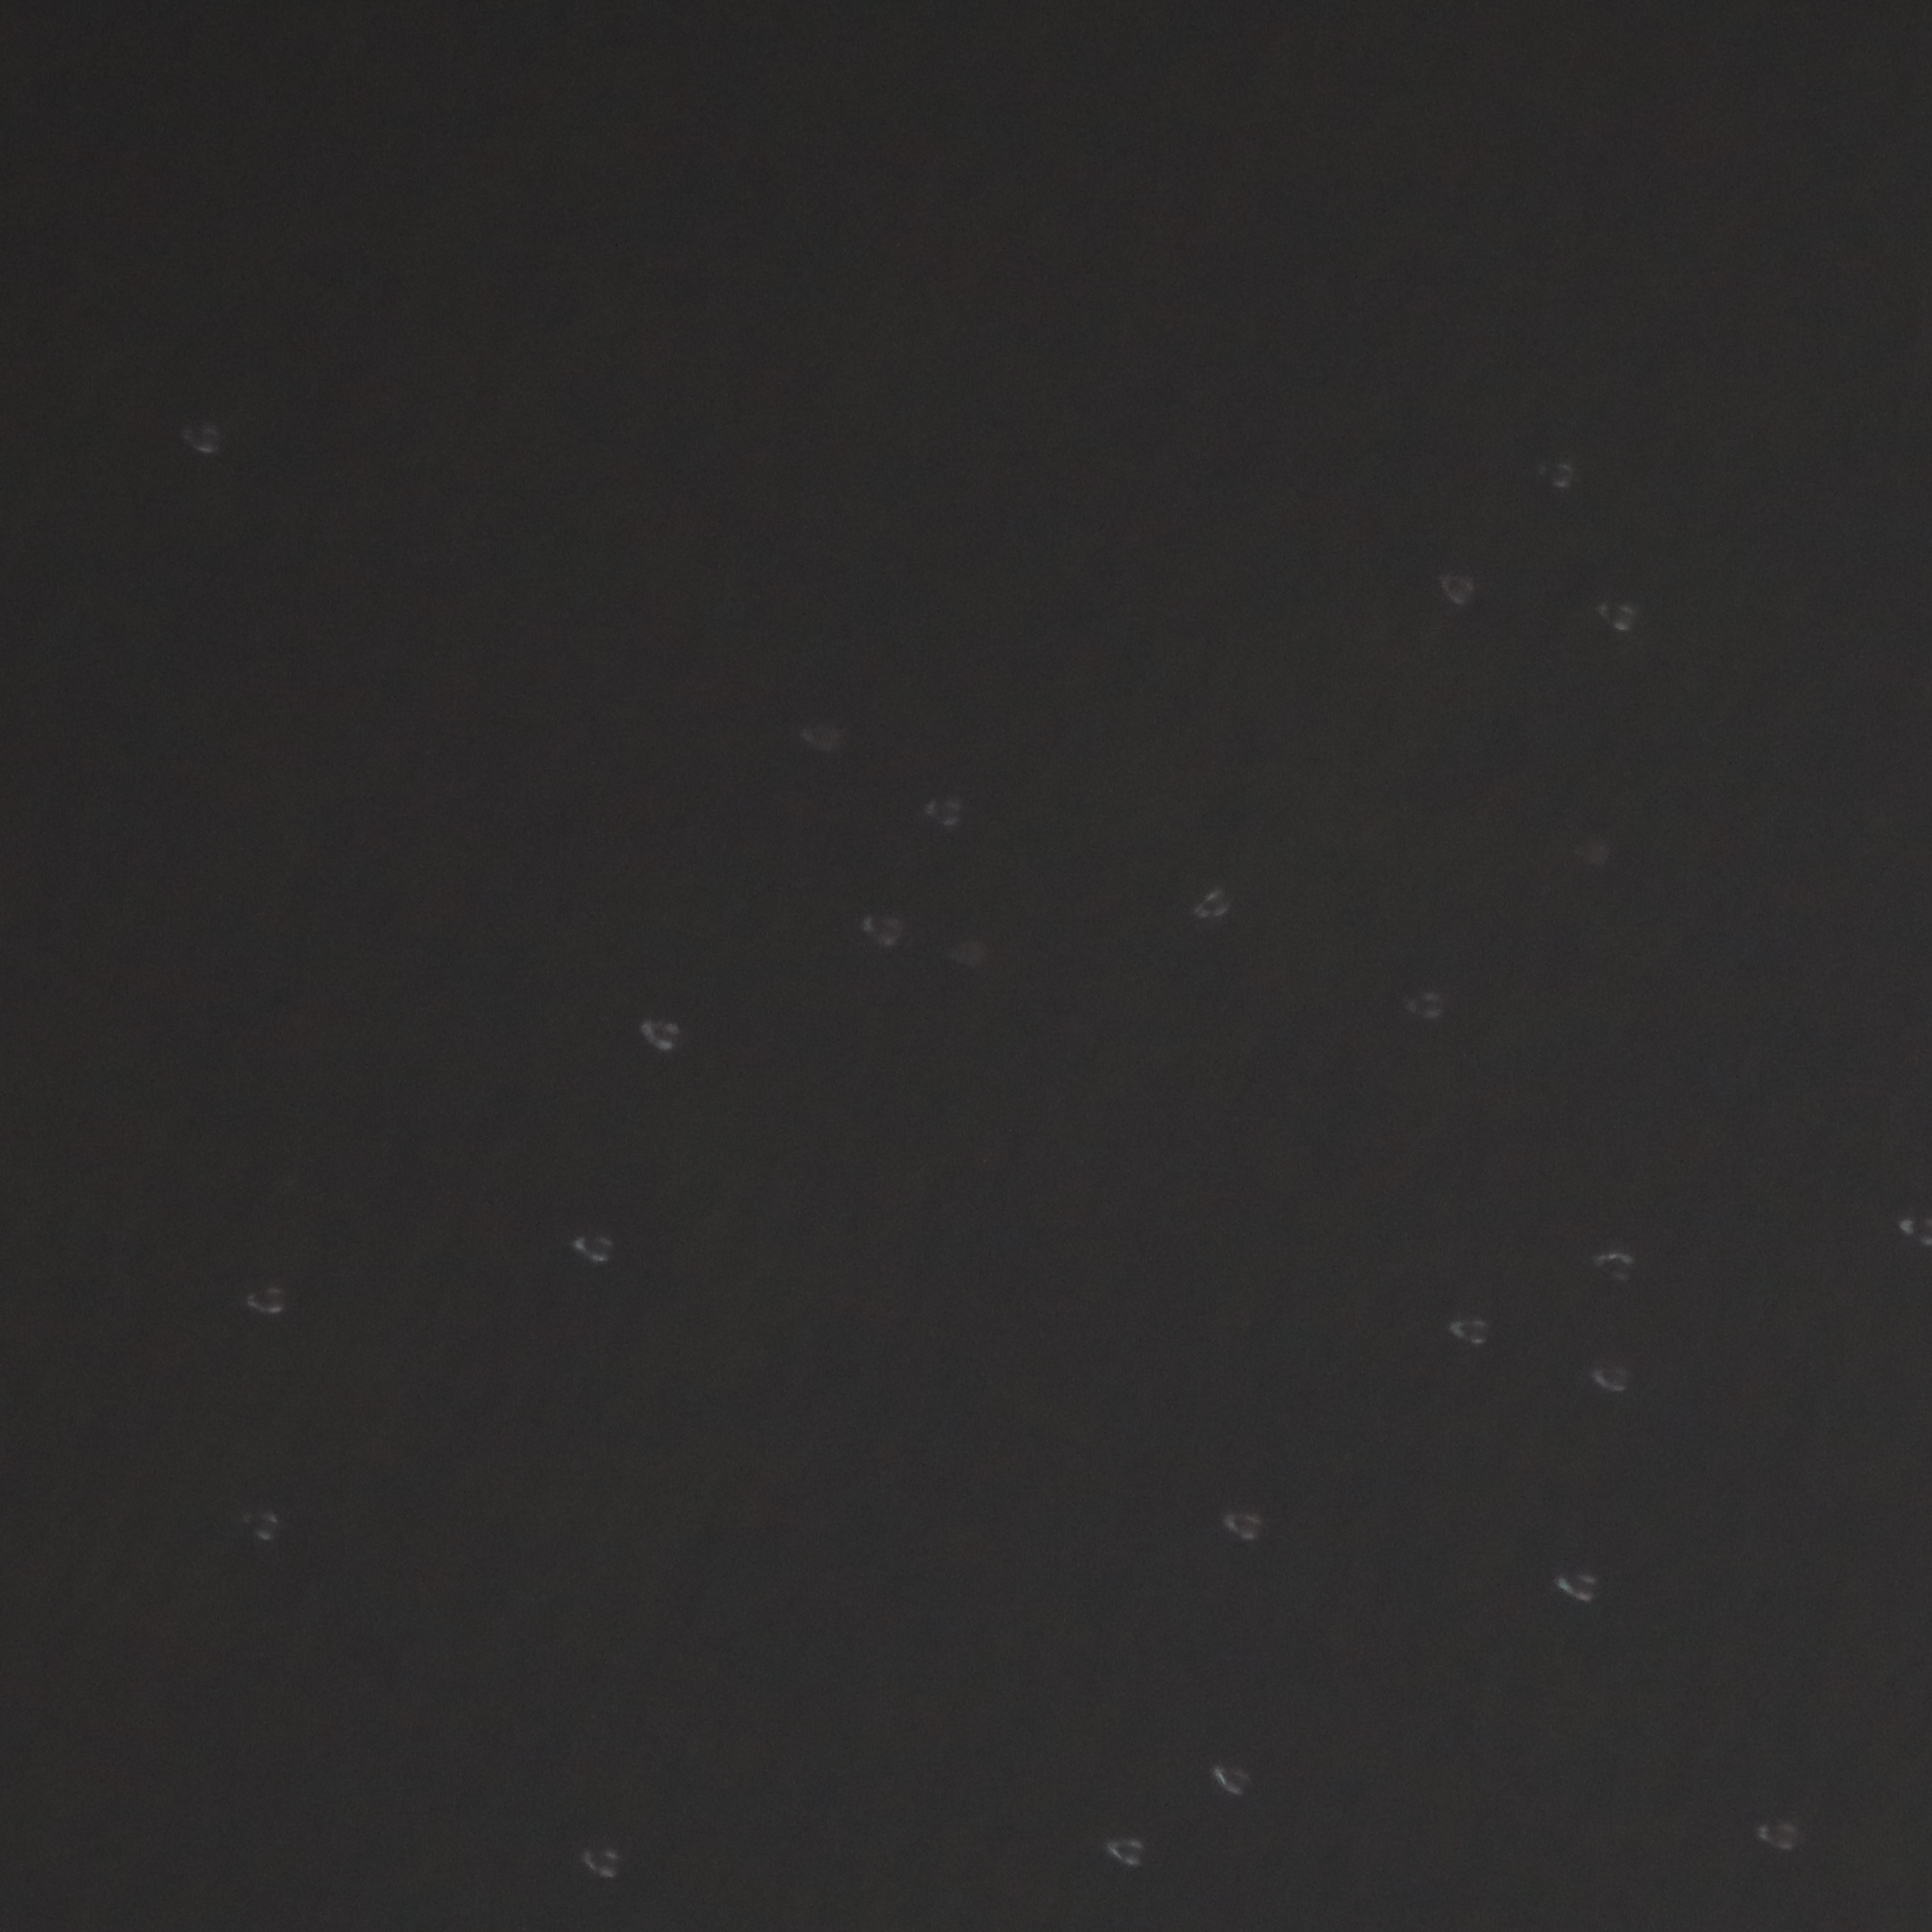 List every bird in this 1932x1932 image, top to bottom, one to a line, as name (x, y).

brant (1566, 477)
brant (1461, 589)
brant (1626, 605)
brant (819, 735)
brant (940, 808)
brant (1596, 849)
brant (1214, 901)
brant (886, 935)
brant (967, 951)
brant (1428, 1008)
brant (657, 1040)
brant (1915, 1225)
brant (594, 1250)
brant (1612, 1268)
brant (267, 1302)
brant (1470, 1331)
brant (1619, 1378)
brant (263, 1525)
brant (1246, 1527)
brant (1570, 1585)
brant (1225, 1782)
brant (1782, 1839)
brant (1123, 1857)
brant (607, 1867)